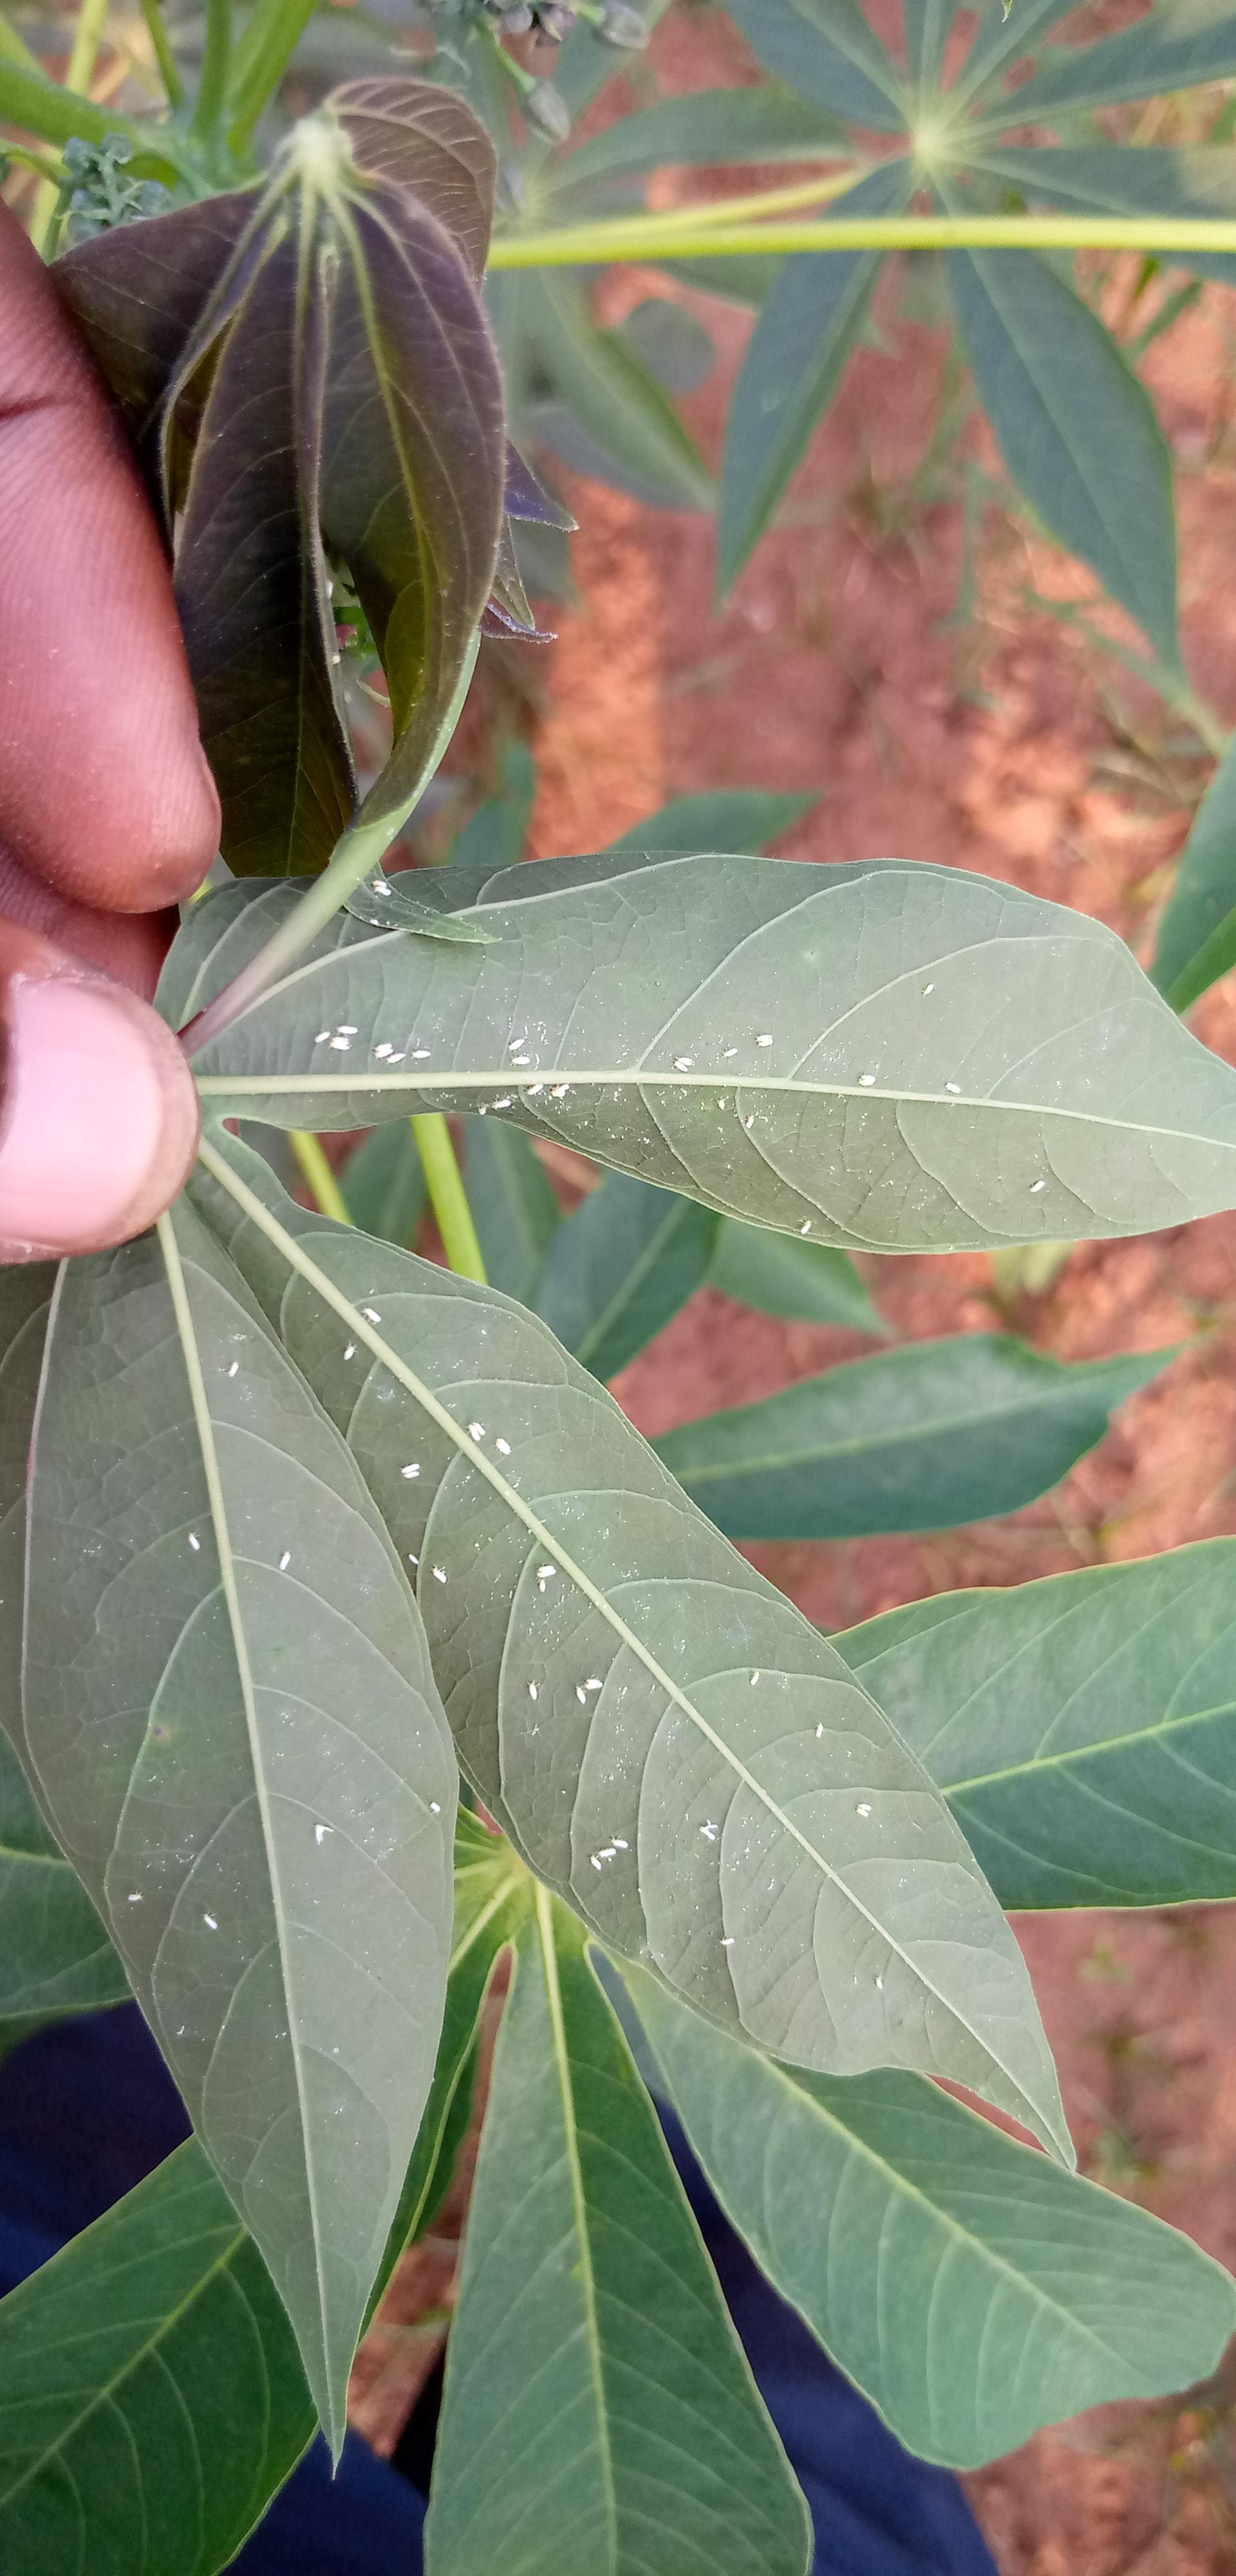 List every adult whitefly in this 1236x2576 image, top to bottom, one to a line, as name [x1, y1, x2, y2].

whitefly [325, 580, 335, 600]
whitefly [331, 652, 341, 666]
whitefly [370, 878, 388, 888]
whitefly [373, 885, 391, 898]
whitefly [921, 980, 936, 997]
whitefly [335, 1023, 360, 1036]
whitefly [314, 1028, 332, 1045]
whitefly [756, 1033, 774, 1040]
whitefly [332, 1034, 350, 1043]
whitefly [505, 1035, 527, 1050]
whitefly [757, 1040, 774, 1047]
whitefly [330, 1042, 351, 1052]
whitefly [375, 1043, 393, 1052]
whitefly [724, 1045, 739, 1059]
whitefly [411, 1047, 433, 1061]
whitefly [375, 1048, 395, 1059]
whitefly [388, 1051, 407, 1065]
whitefly [509, 1052, 532, 1067]
whitefly [677, 1057, 693, 1066]
whitefly [674, 1061, 688, 1072]
whitefly [860, 1071, 876, 1080]
whitefly [859, 1079, 874, 1086]
whitefly [943, 1081, 960, 1095]
whitefly [527, 1083, 546, 1097]
whitefly [549, 1083, 572, 1099]
whitefly [714, 1095, 727, 1111]
whitefly [490, 1097, 513, 1110]
whitefly [476, 1106, 487, 1115]
whitefly [744, 1113, 756, 1130]
whitefly [1027, 1176, 1047, 1194]
whitefly [796, 1217, 812, 1235]
whitefly [361, 1305, 382, 1323]
whitefly [341, 1340, 359, 1362]
whitefly [224, 1358, 241, 1379]
whitefly [473, 1421, 486, 1435]
whitefly [467, 1424, 482, 1443]
whitefly [493, 1435, 513, 1457]
whitefly [400, 1462, 420, 1475]
whitefly [404, 1470, 420, 1481]
whitefly [186, 1529, 202, 1553]
whitefly [274, 1546, 294, 1576]
whitefly [406, 1552, 420, 1566]
whitefly [538, 1564, 555, 1572]
whitefly [429, 1565, 449, 1584]
whitefly [537, 1569, 556, 1578]
whitefly [536, 1578, 548, 1594]
whitefly [747, 1668, 762, 1688]
whitefly [585, 1677, 601, 1683]
whitefly [527, 1679, 539, 1702]
whitefly [584, 1683, 604, 1689]
whitefly [574, 1685, 587, 1707]
whitefly [813, 1720, 826, 1739]
whitefly [427, 1800, 442, 1815]
whitefly [857, 1801, 872, 1812]
whitefly [855, 1808, 868, 1819]
whitefly [697, 1815, 720, 1842]
whitefly [313, 1822, 337, 1848]
whitefly [608, 1833, 630, 1849]
whitefly [597, 1846, 617, 1857]
whitefly [588, 1854, 601, 1871]
whitefly [126, 1891, 145, 1902]
whitefly [202, 1912, 220, 1931]
whitefly [717, 1935, 736, 1947]
whitefly [872, 1974, 885, 1990]